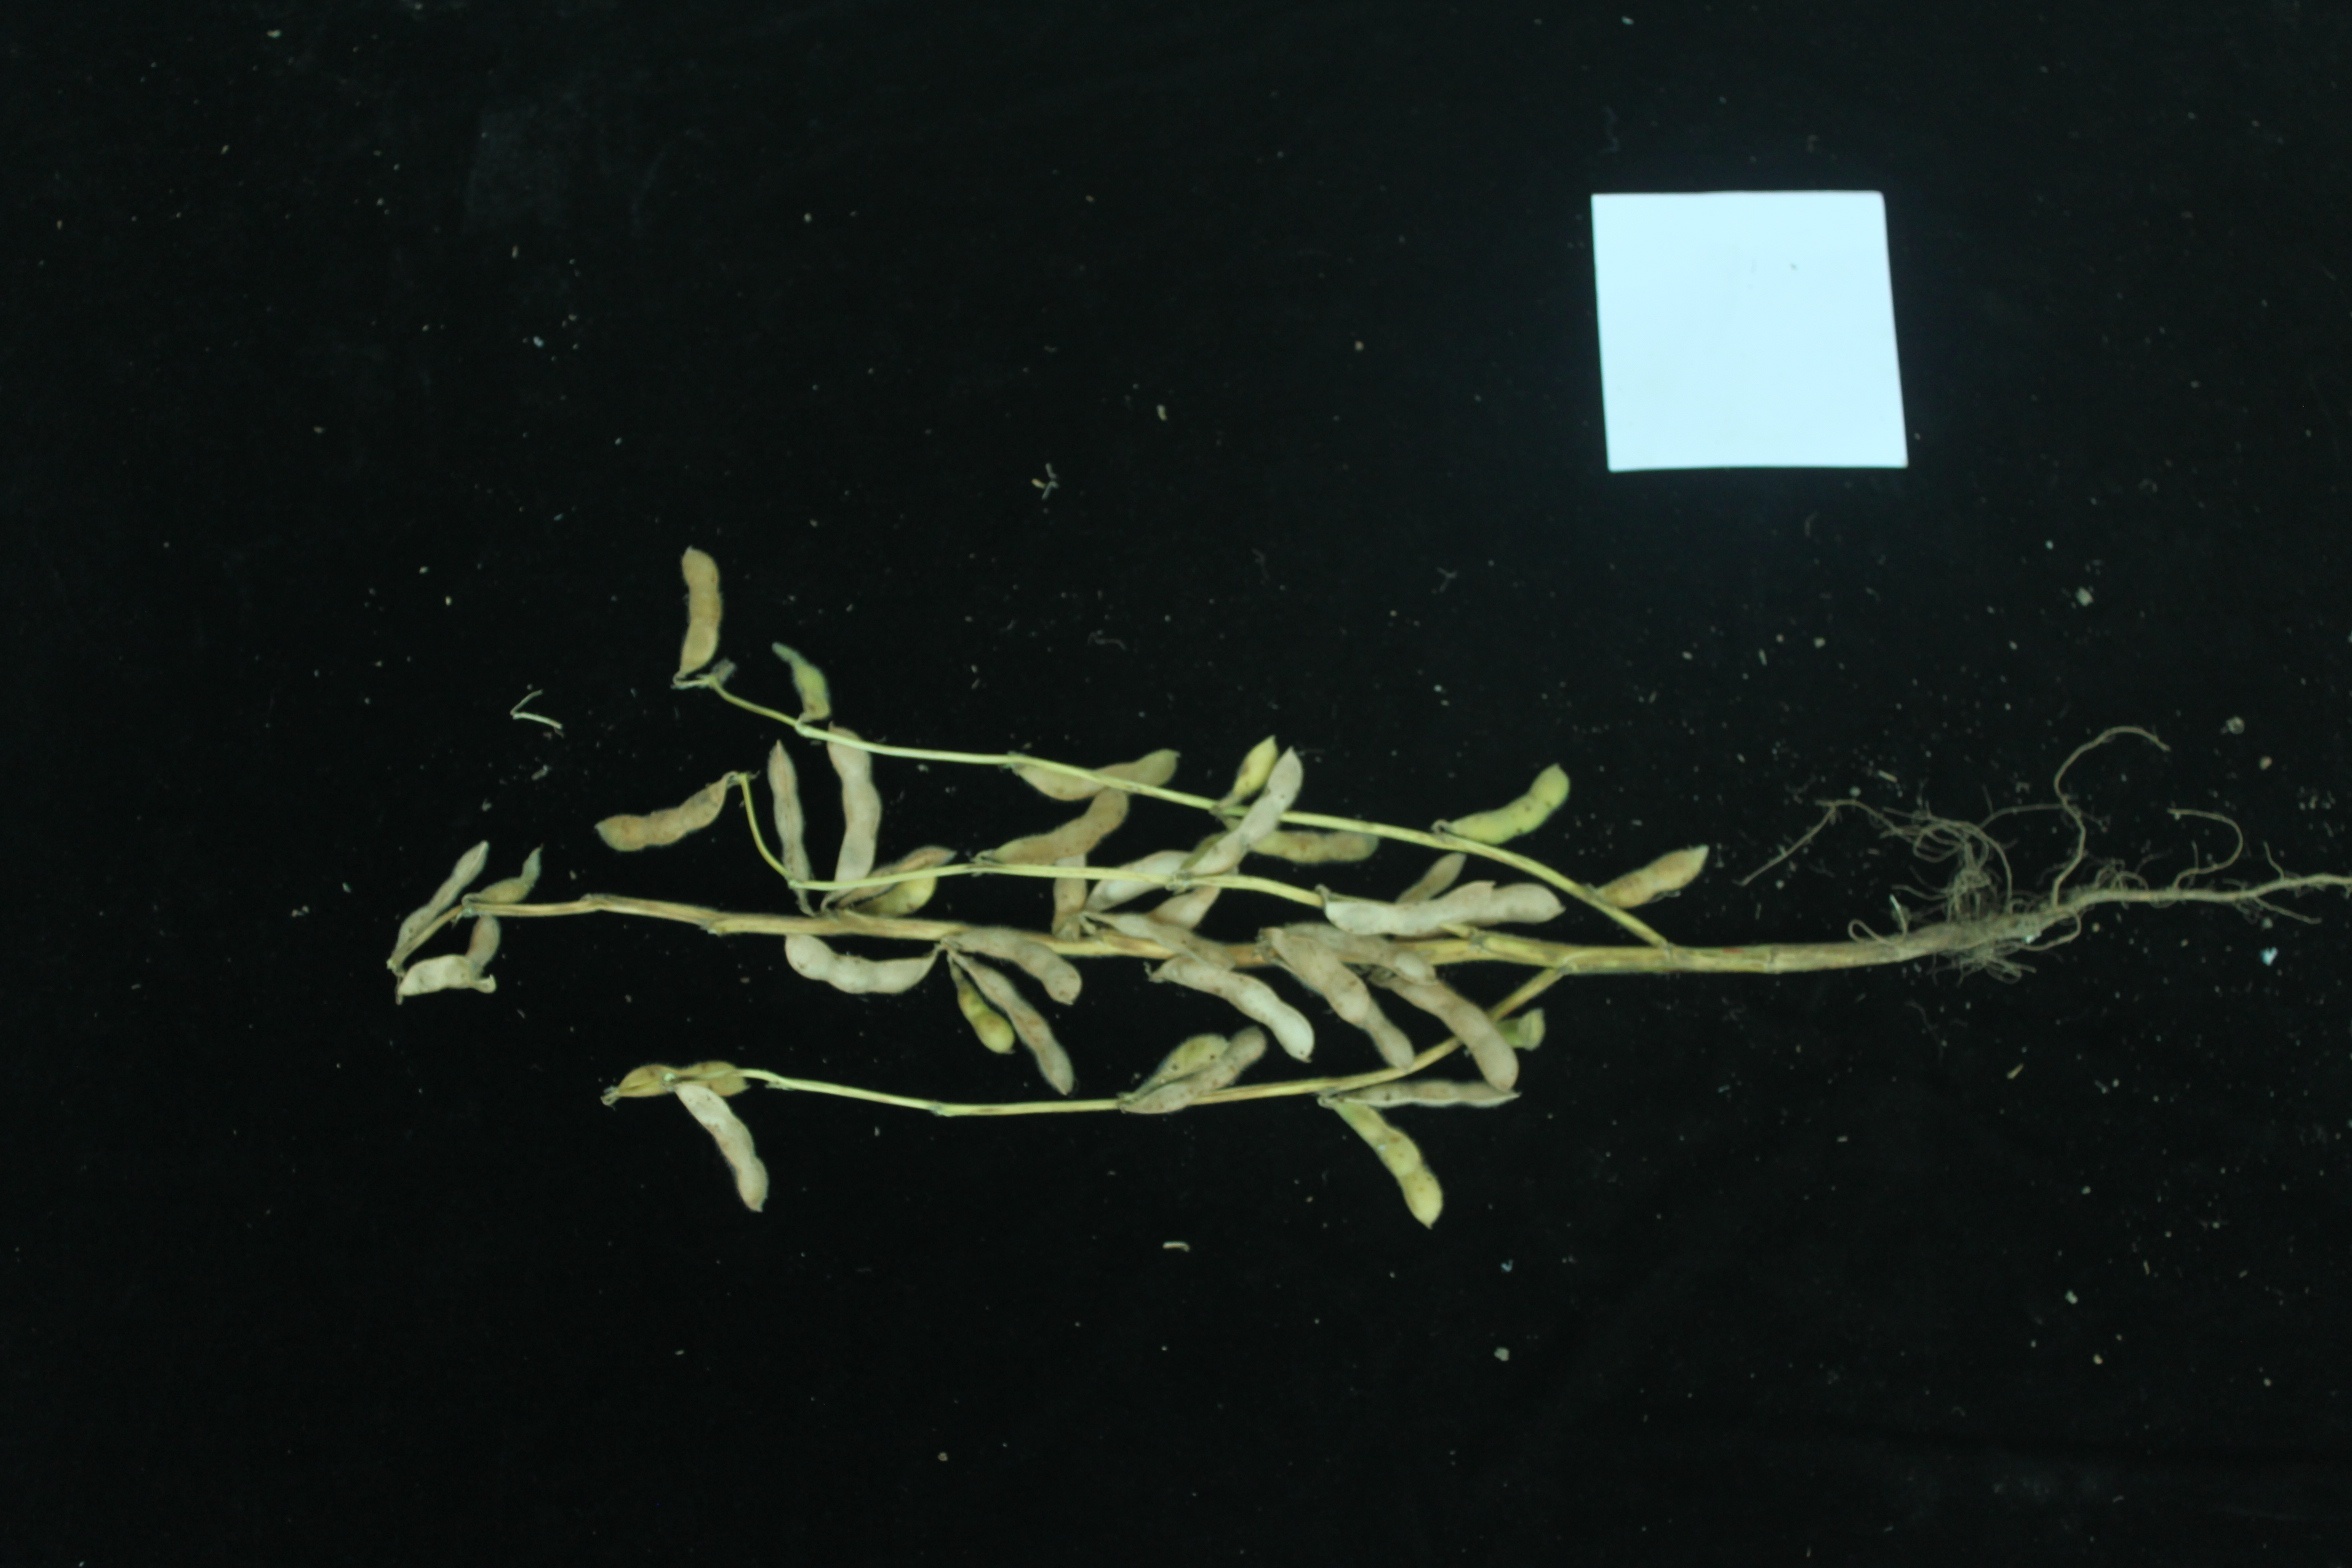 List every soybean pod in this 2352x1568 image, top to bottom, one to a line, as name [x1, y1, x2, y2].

soybean pod [677, 550, 721, 680]
soybean pod [774, 646, 826, 723]
soybean pod [824, 726, 880, 907]
soybean pod [1213, 735, 1276, 807]
soybean pod [768, 741, 813, 913]
soybean pod [1181, 748, 1302, 876]
soybean pod [1008, 752, 1180, 802]
soybean pod [1447, 766, 1568, 844]
soybean pod [596, 774, 731, 848]
soybean pod [977, 786, 1127, 866]
soybean pod [1219, 815, 1378, 863]
soybean pod [392, 844, 486, 966]
soybean pod [1589, 848, 1709, 907]
soybean pod [468, 849, 539, 905]
soybean pod [838, 849, 956, 909]
soybean pod [1079, 853, 1195, 911]
soybean pod [1050, 855, 1086, 935]
soybean pod [1391, 855, 1464, 908]
soybean pod [850, 867, 934, 917]
soybean pod [1323, 883, 1495, 937]
soybean pod [1469, 886, 1563, 926]
soybean pod [1143, 888, 1218, 933]
soybean pod [1088, 912, 1234, 971]
soybean pod [401, 920, 500, 997]
soybean pod [1287, 924, 1438, 986]
soybean pod [936, 928, 1081, 1003]
soybean pod [1260, 928, 1412, 1071]
soybean pod [784, 934, 938, 992]
soybean pod [1147, 953, 1312, 1064]
soybean pod [953, 954, 1071, 1093]
soybean pod [947, 962, 1013, 1053]
soybean pod [1367, 966, 1517, 1092]
soybean pod [1495, 1012, 1544, 1052]
soybean pod [1125, 1028, 1264, 1113]
soybean pod [1121, 1035, 1228, 1101]
soybean pod [603, 1064, 745, 1106]
soybean pod [1329, 1082, 1522, 1106]
soybean pod [675, 1085, 765, 1212]
soybean pod [1324, 1103, 1442, 1230]